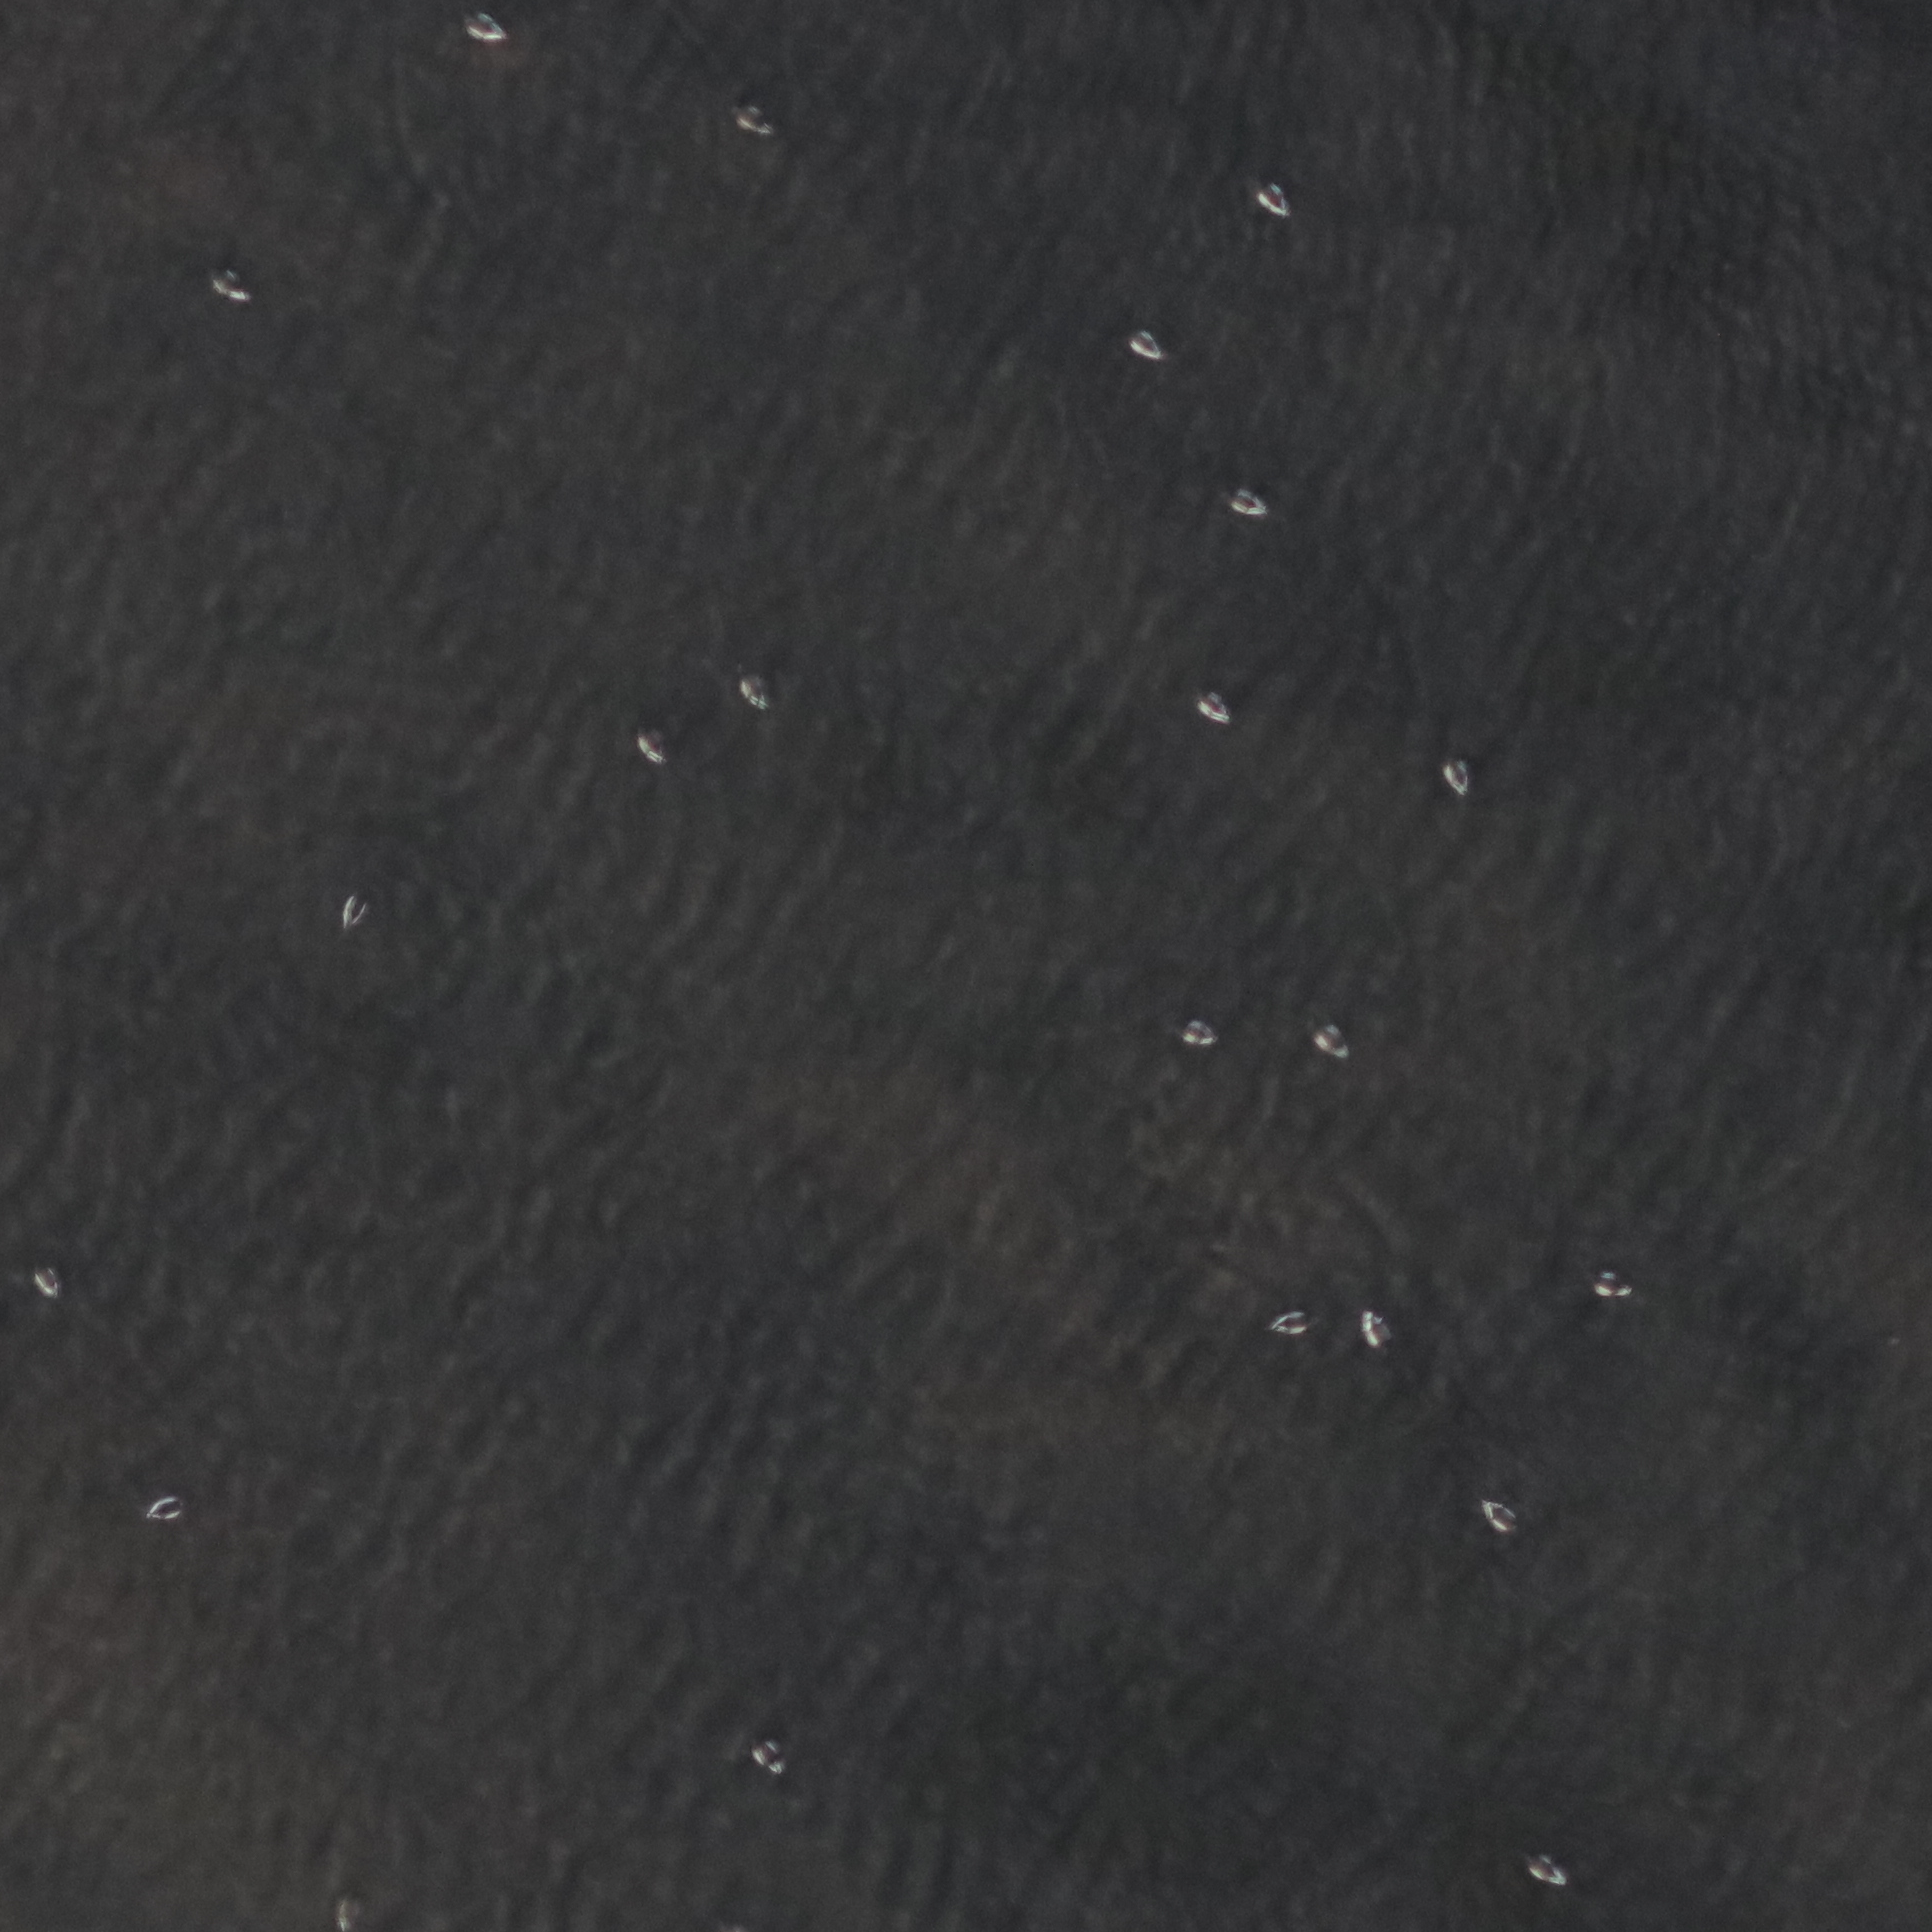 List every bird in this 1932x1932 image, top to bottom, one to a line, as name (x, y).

brant (484, 26)
brant (753, 116)
brant (1271, 196)
brant (229, 283)
brant (1143, 344)
brant (1245, 504)
brant (754, 688)
brant (1209, 702)
brant (655, 746)
brant (1457, 774)
brant (351, 907)
brant (1198, 1035)
brant (1322, 1040)
brant (46, 1279)
brant (1608, 1284)
brant (1296, 1325)
brant (1376, 1332)
brant (167, 1508)
brant (1503, 1517)
brant (769, 1754)
brant (1543, 1868)
brant (348, 1907)